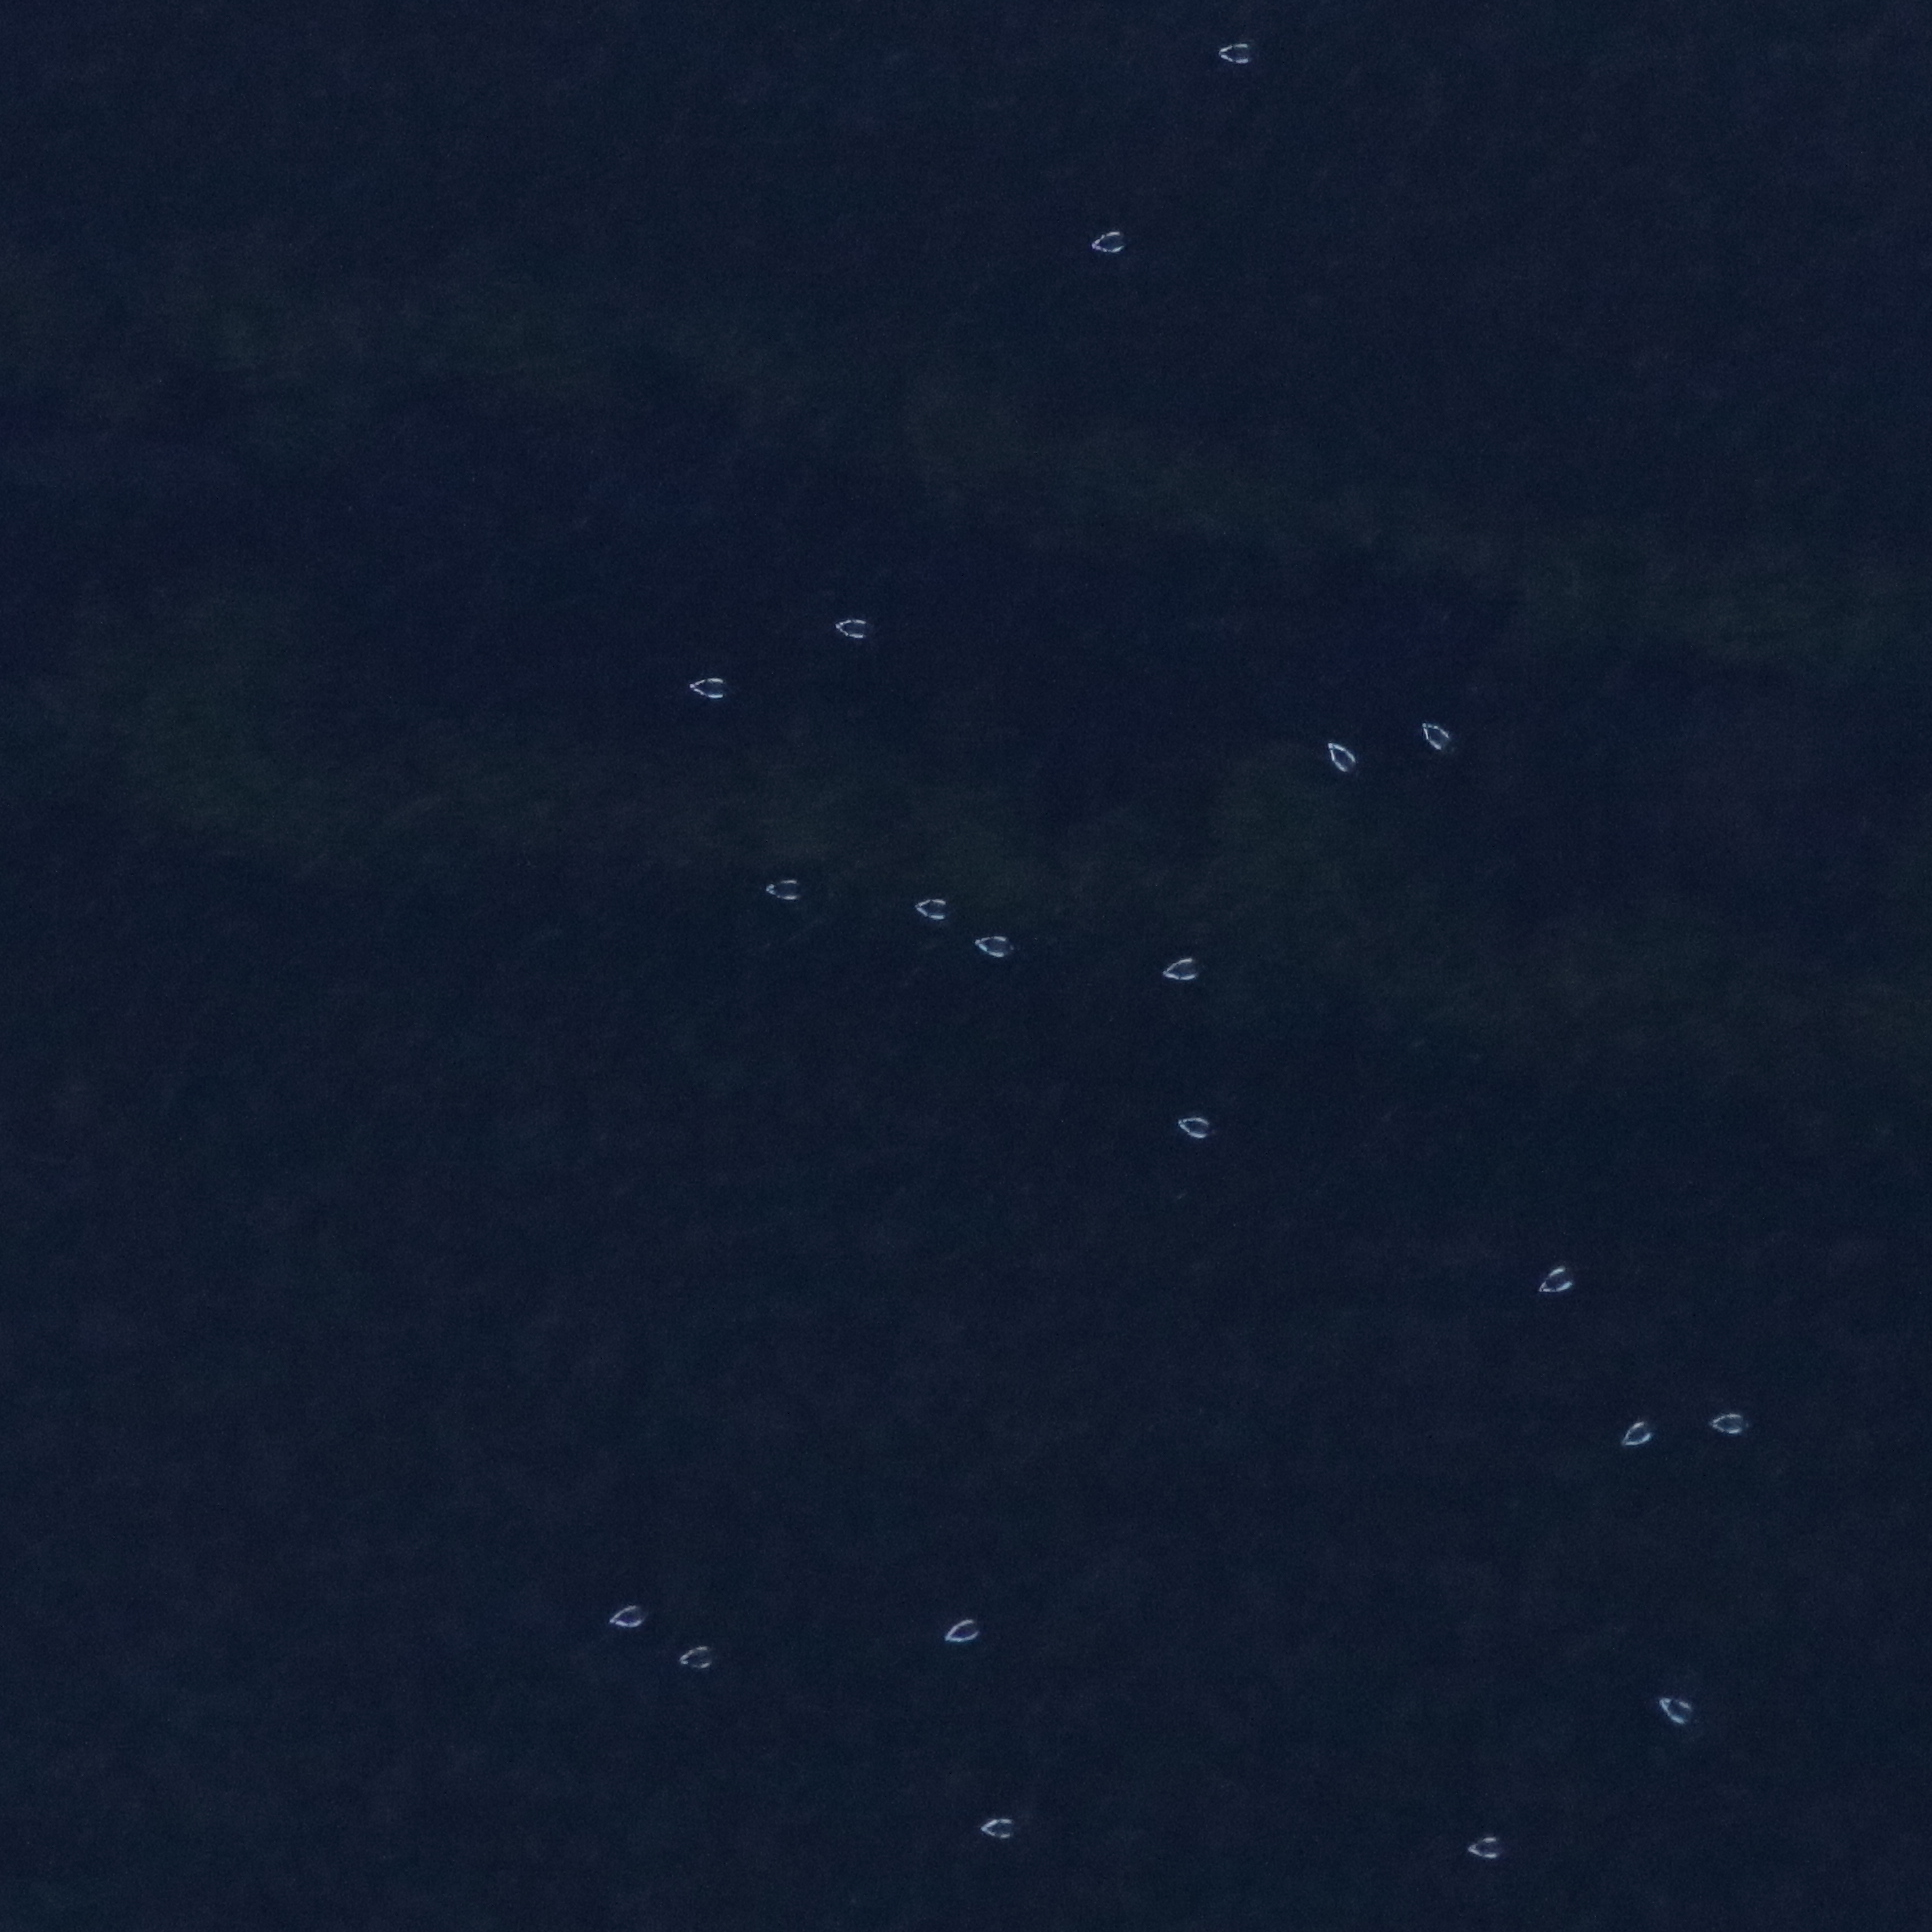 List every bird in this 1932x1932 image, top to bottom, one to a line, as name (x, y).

brant (1240, 52)
brant (1113, 244)
brant (853, 627)
brant (710, 686)
brant (1440, 738)
brant (1343, 760)
brant (785, 891)
brant (933, 909)
brant (997, 945)
brant (1185, 968)
brant (1199, 1127)
brant (1559, 1279)
brant (1732, 1423)
brant (1641, 1432)
brant (631, 1616)
brant (965, 1630)
brant (698, 1656)
brant (1678, 1710)
brant (999, 1829)
brant (1490, 1851)